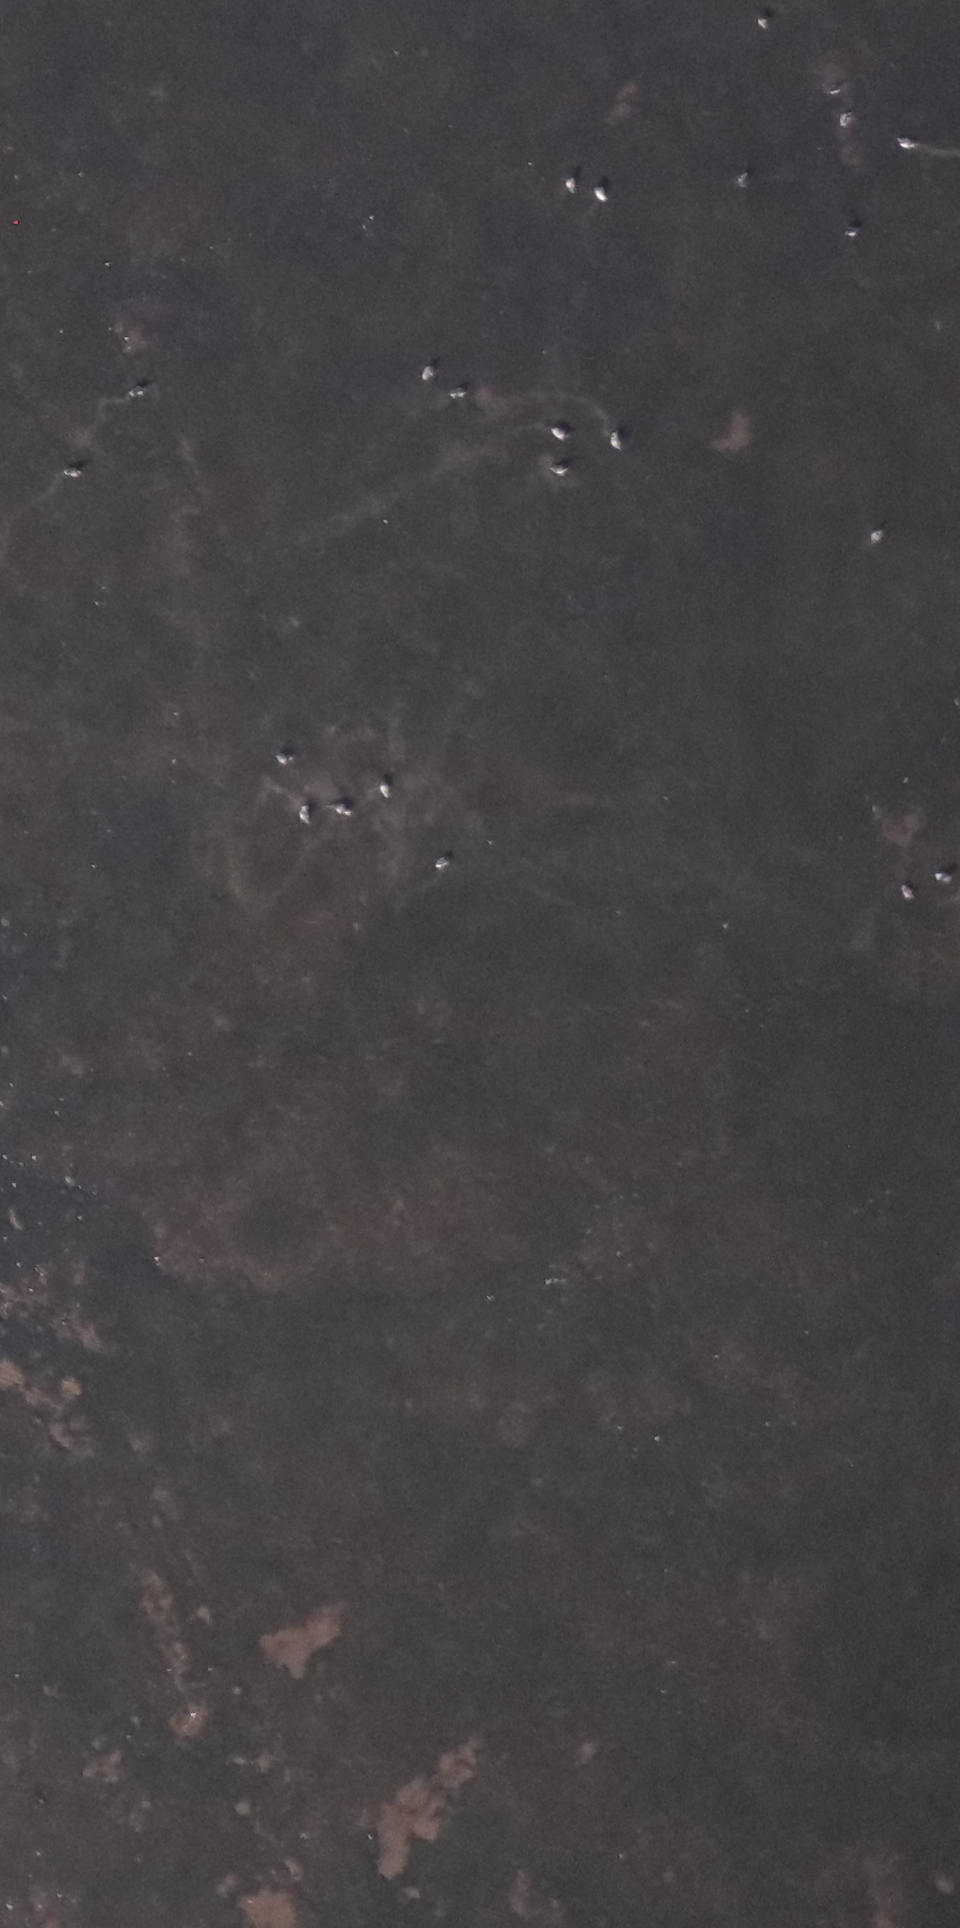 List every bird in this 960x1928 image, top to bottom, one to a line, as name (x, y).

brant (763, 23)
brant (831, 86)
brant (838, 109)
brant (904, 139)
brant (569, 184)
brant (739, 184)
brant (600, 191)
brant (849, 227)
brant (425, 373)
brant (461, 393)
brant (141, 394)
brant (561, 427)
brant (617, 448)
brant (563, 468)
brant (67, 469)
brant (883, 536)
brant (283, 765)
brant (392, 782)
brant (343, 809)
brant (303, 814)
brant (439, 866)
brant (940, 881)
brant (906, 897)